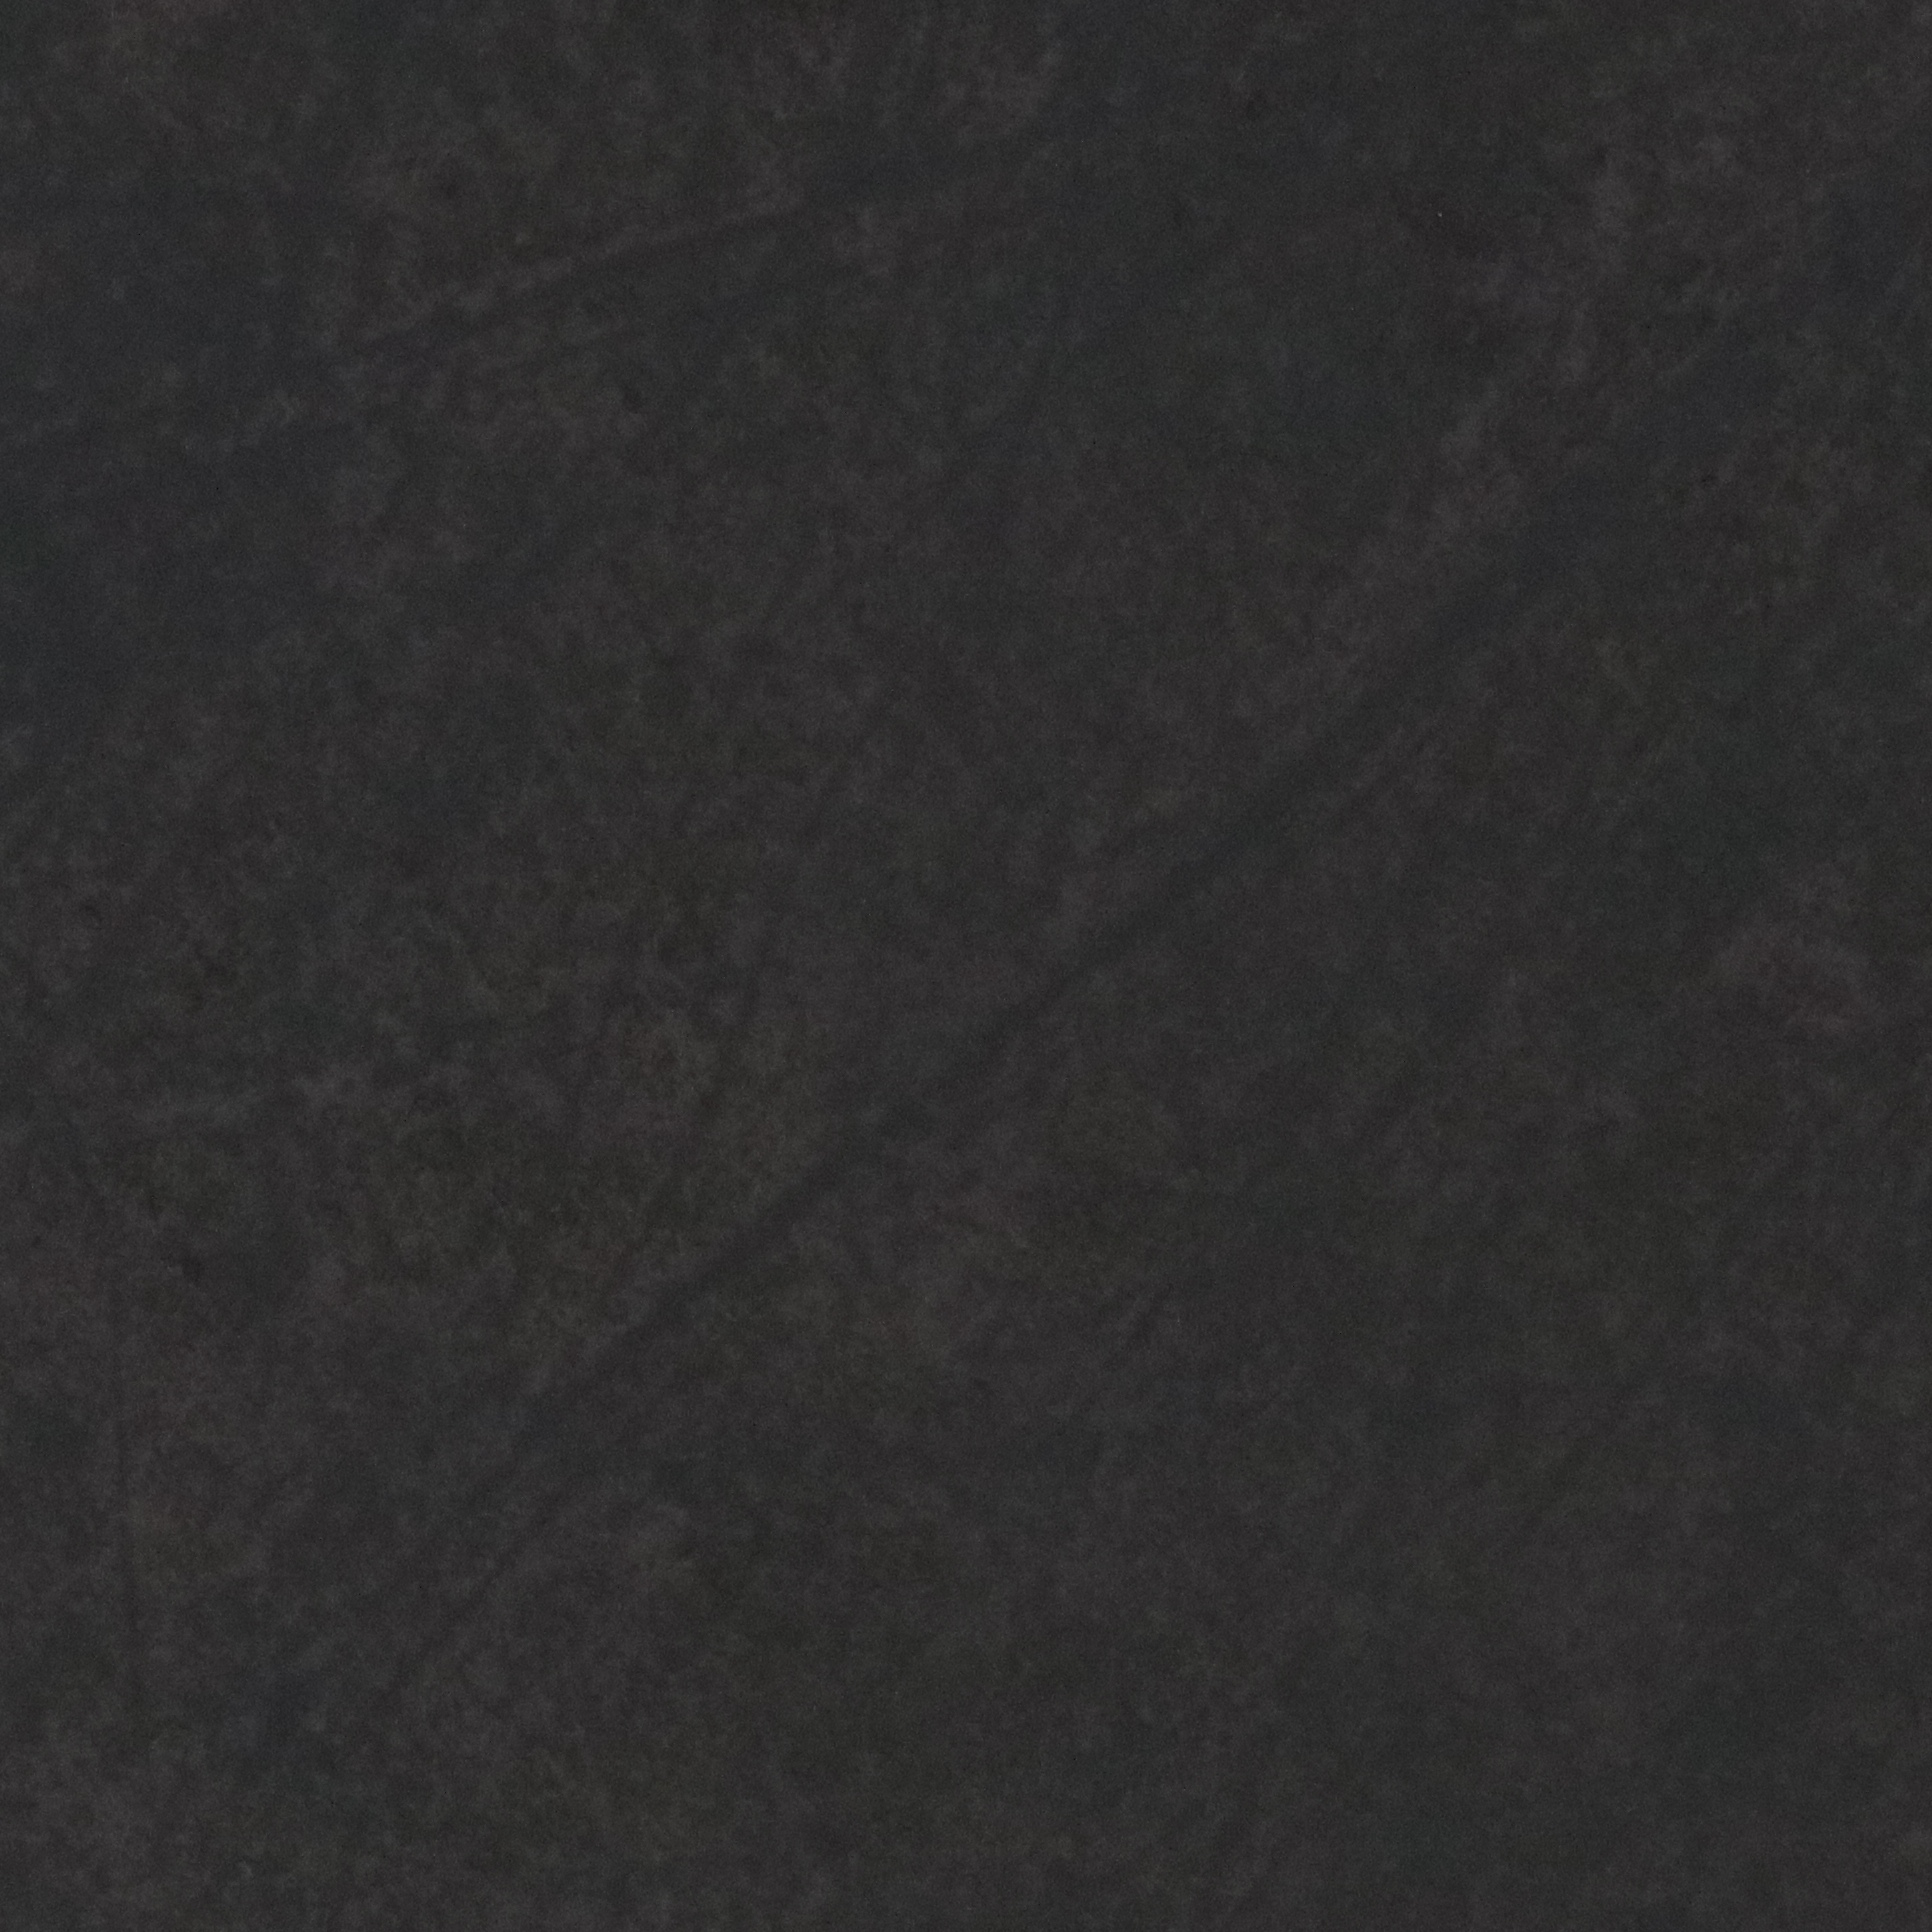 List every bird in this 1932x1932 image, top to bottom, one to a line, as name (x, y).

None